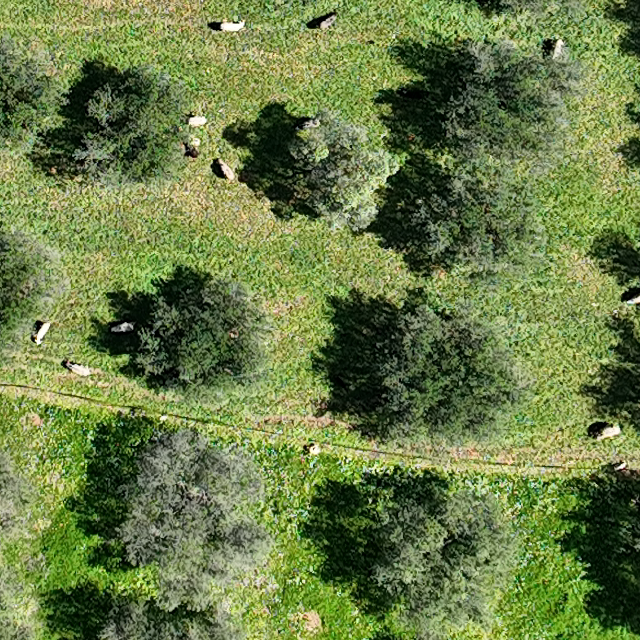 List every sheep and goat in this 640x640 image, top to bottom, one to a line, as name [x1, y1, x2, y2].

sheep [320, 12, 338, 30]
sheep [220, 20, 245, 31]
sheep [550, 38, 564, 59]
sheep [183, 115, 207, 127]
sheep [189, 137, 200, 147]
sheep [186, 147, 200, 157]
sheep [216, 158, 236, 180]
sheep [625, 292, 639, 304]
sheep [109, 321, 135, 332]
sheep [35, 323, 50, 347]
sheep [64, 362, 91, 377]
sheep [597, 424, 621, 442]